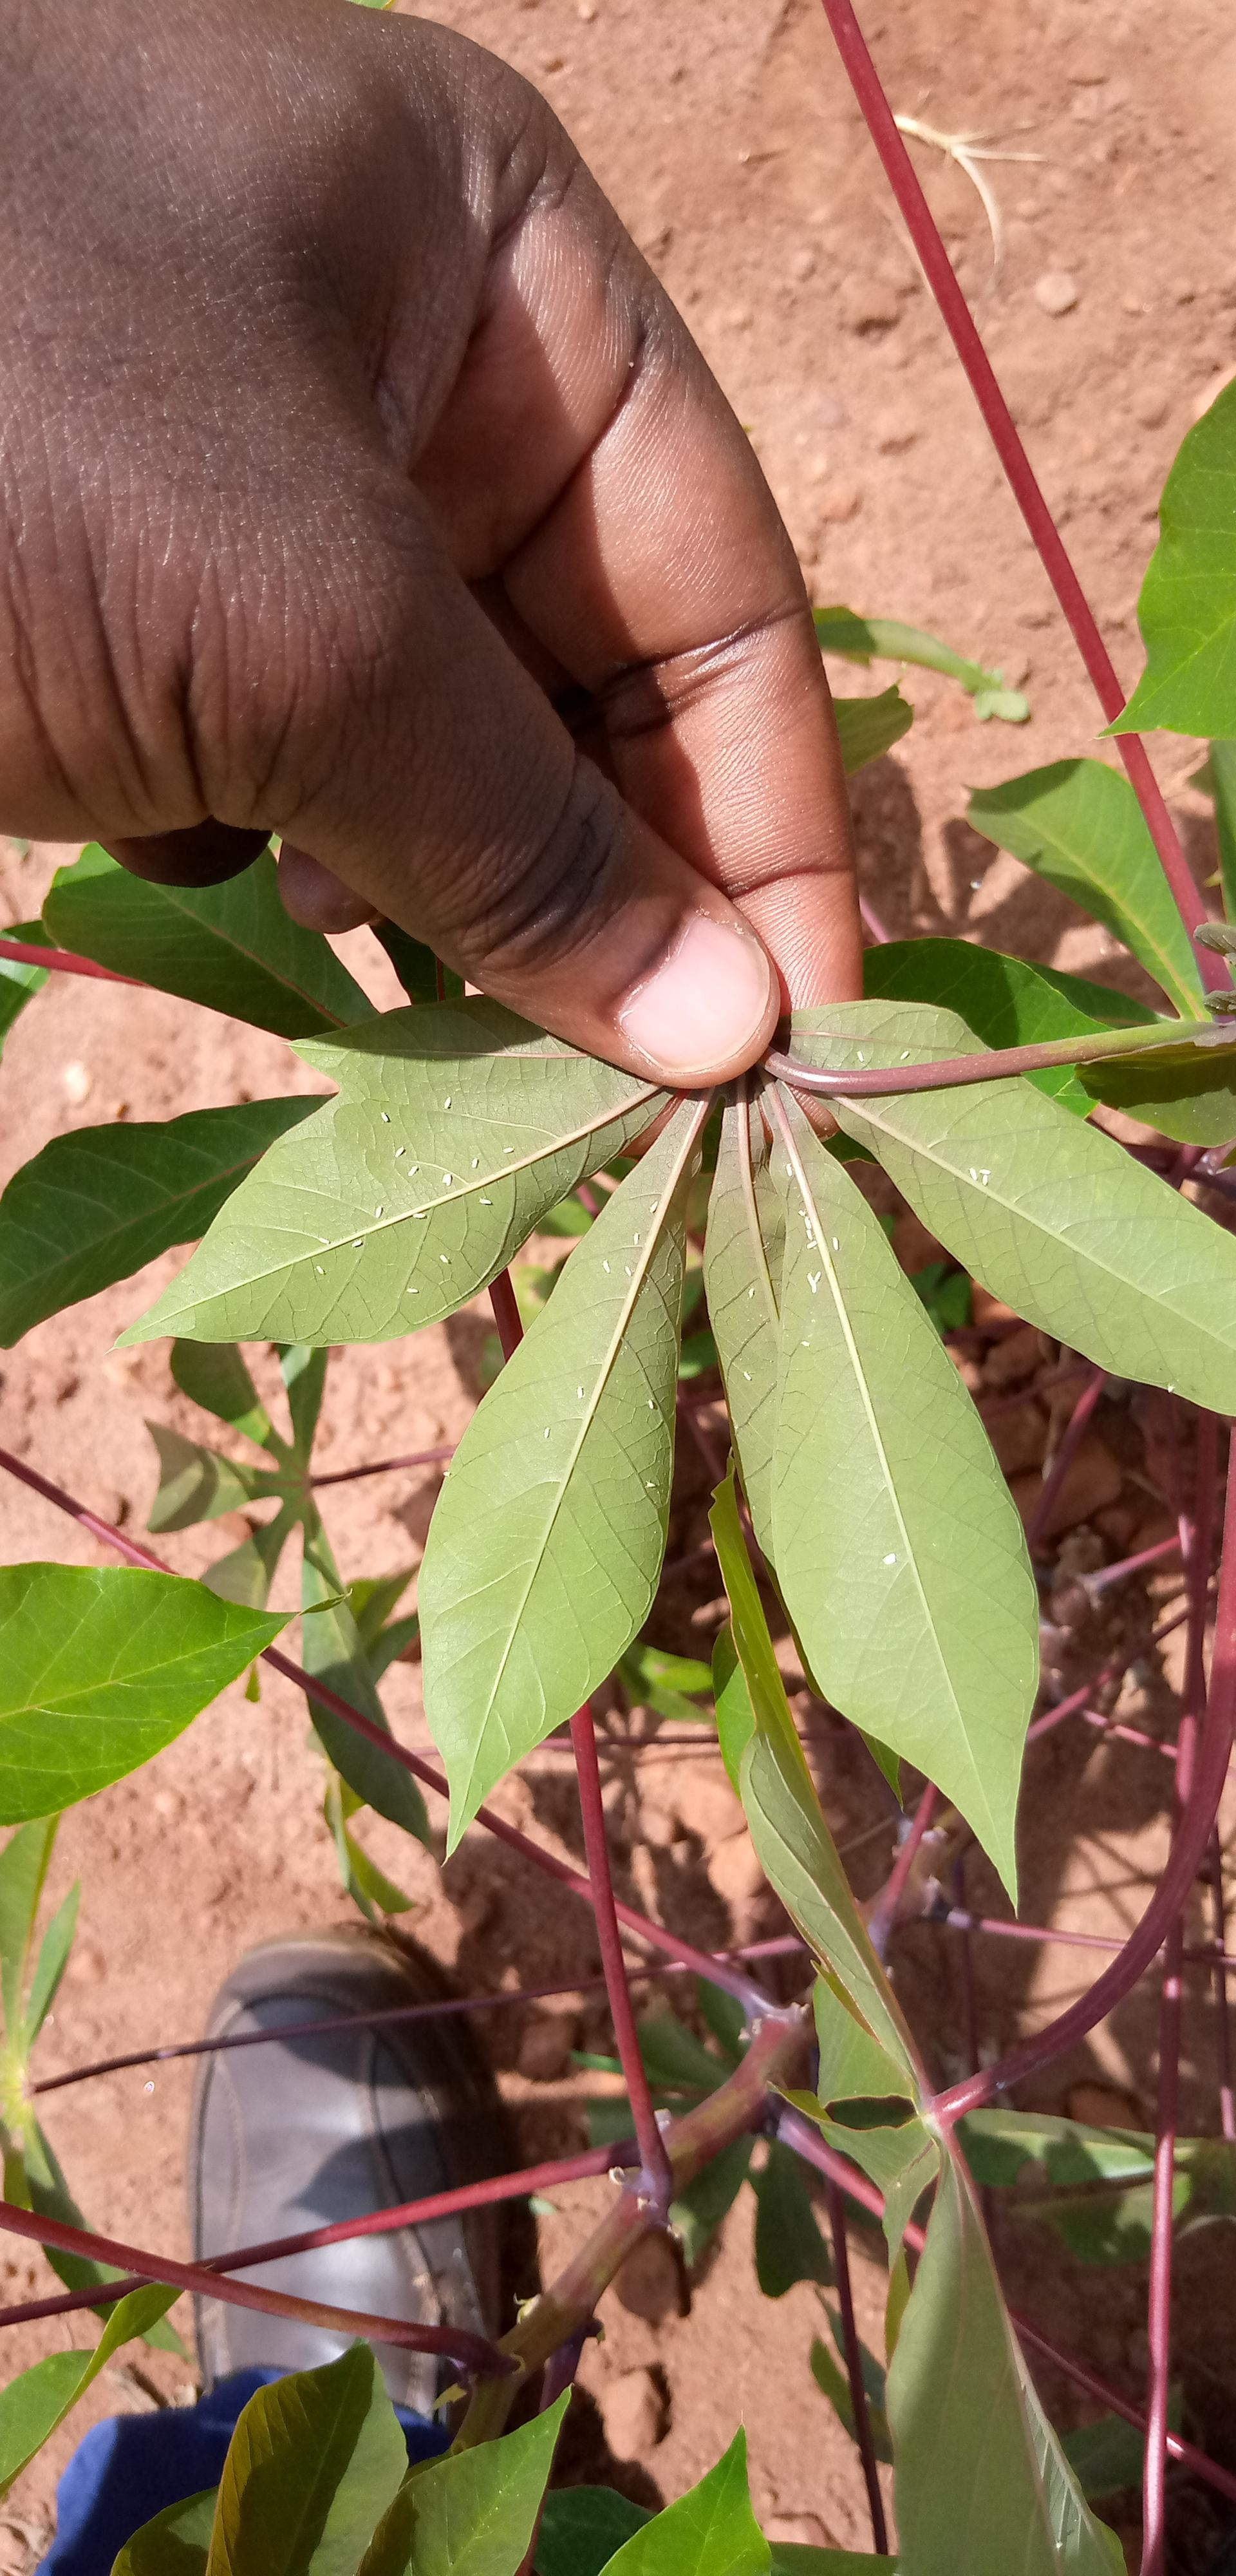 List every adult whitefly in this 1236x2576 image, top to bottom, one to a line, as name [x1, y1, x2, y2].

whitefly [850, 1044, 872, 1072]
whitefly [892, 1045, 919, 1076]
whitefly [429, 1084, 455, 1112]
whitefly [373, 1108, 402, 1127]
whitefly [496, 1135, 518, 1164]
whitefly [392, 1139, 410, 1157]
whitefly [467, 1153, 484, 1175]
whitefly [405, 1156, 426, 1181]
whitefly [776, 1157, 799, 1184]
whitefly [962, 1162, 982, 1189]
whitefly [437, 1164, 455, 1191]
whitefly [979, 1166, 997, 1180]
whitefly [981, 1174, 992, 1189]
whitefly [477, 1189, 502, 1217]
whitefly [639, 1196, 663, 1220]
whitefly [368, 1200, 392, 1225]
whitefly [795, 1207, 811, 1222]
whitefly [408, 1207, 439, 1231]
whitefly [802, 1216, 818, 1233]
whitefly [319, 1221, 338, 1251]
whitefly [628, 1224, 647, 1251]
whitefly [824, 1227, 850, 1262]
whitefly [803, 1227, 818, 1245]
whitefly [348, 1233, 370, 1257]
whitefly [803, 1238, 819, 1253]
whitefly [435, 1247, 458, 1272]
whitefly [310, 1253, 331, 1285]
whitefly [593, 1253, 619, 1281]
whitefly [619, 1253, 641, 1288]
whitefly [813, 1269, 827, 1286]
whitefly [805, 1270, 824, 1293]
whitefly [400, 1274, 424, 1304]
whitefly [739, 1278, 769, 1309]
whitefly [738, 1367, 756, 1385]
whitefly [570, 1378, 593, 1408]
whitefly [641, 1392, 660, 1421]
whitefly [534, 1423, 560, 1446]
whitefly [635, 1477, 668, 1497]
whitefly [883, 1546, 906, 1579]